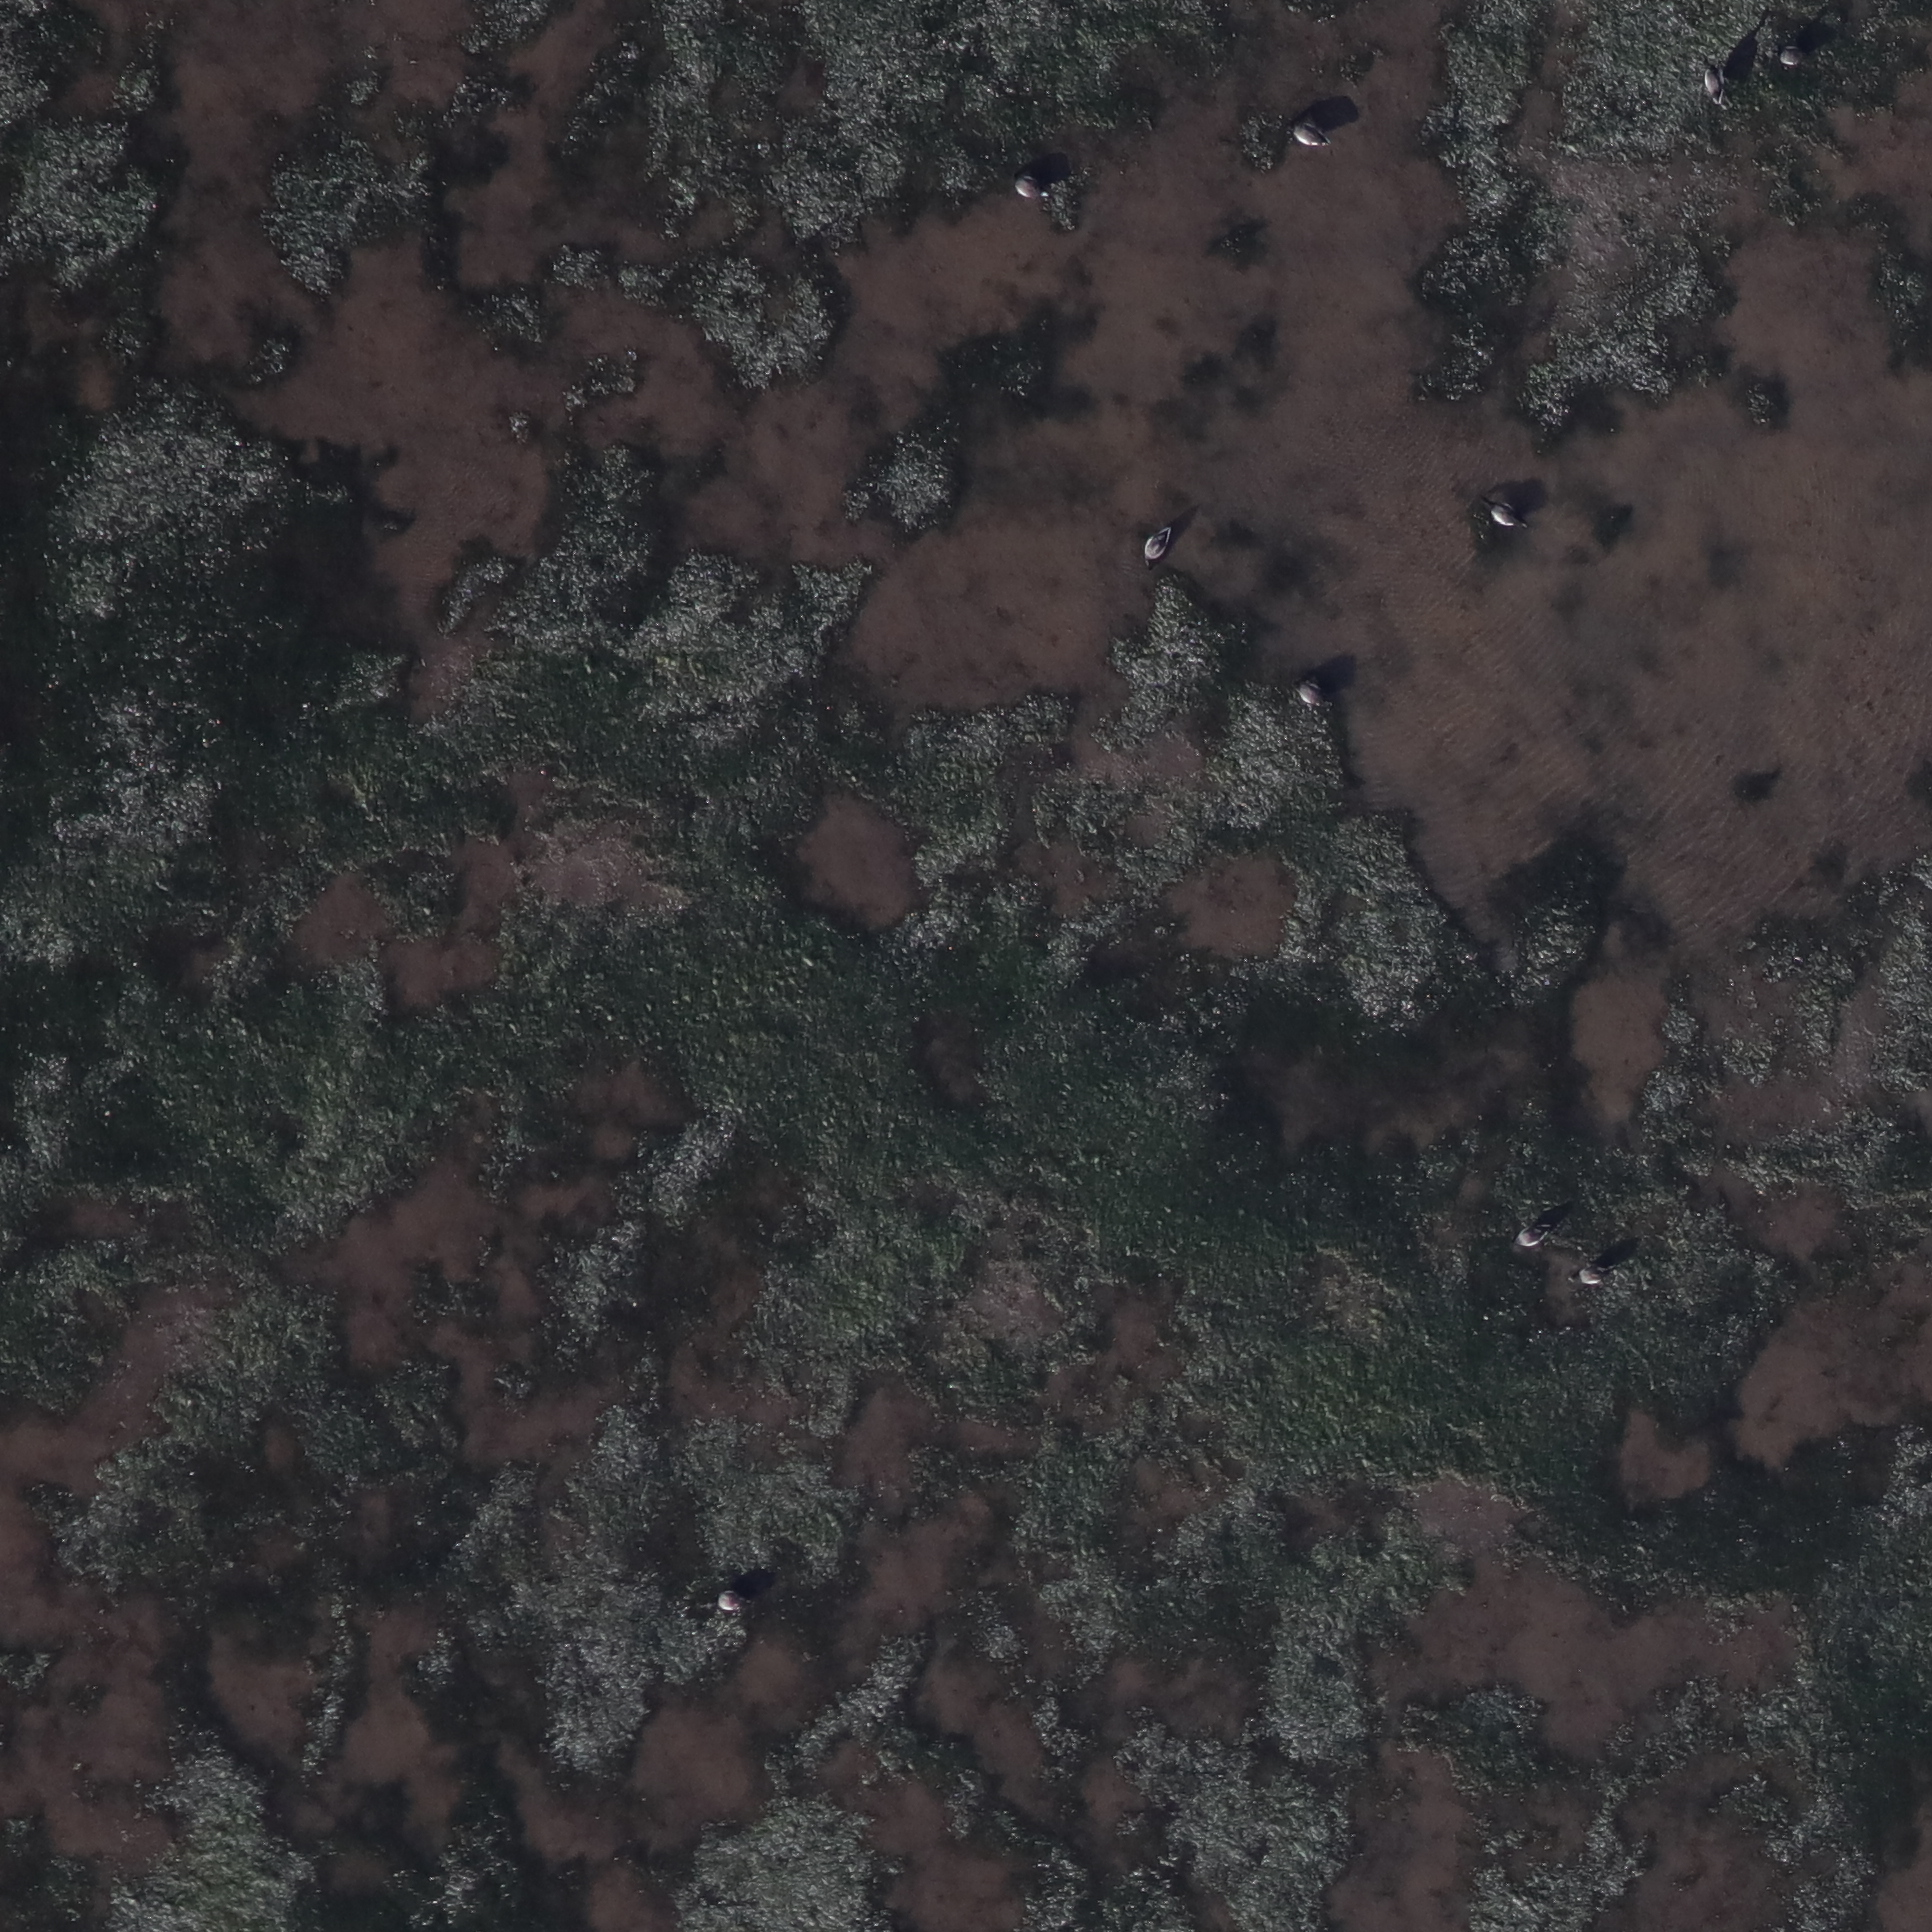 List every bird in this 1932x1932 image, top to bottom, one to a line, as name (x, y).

brant (1794, 56)
brant (1715, 82)
brant (1307, 135)
brant (1028, 186)
brant (1504, 513)
brant (1155, 547)
brant (1310, 694)
brant (1527, 1238)
brant (1589, 1275)
brant (731, 1601)